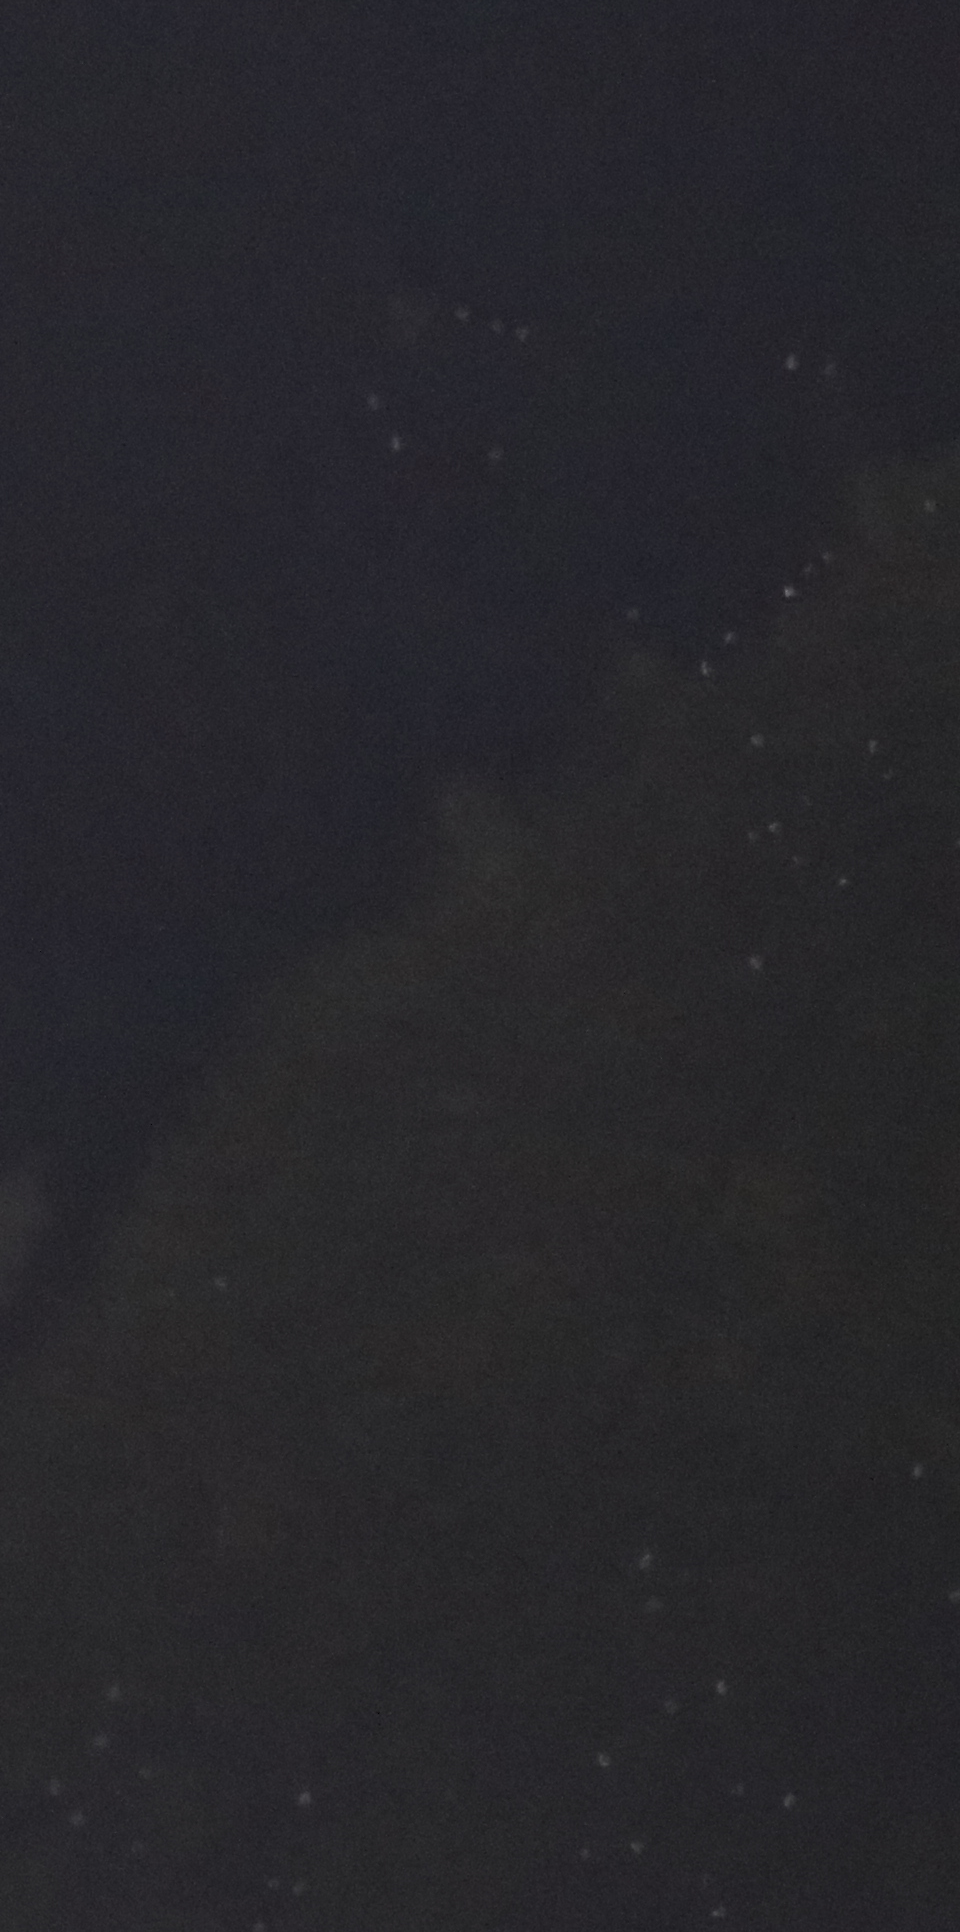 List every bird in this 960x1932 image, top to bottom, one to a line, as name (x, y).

brant (461, 325)
brant (488, 331)
brant (526, 336)
brant (779, 359)
brant (831, 377)
brant (374, 396)
brant (393, 436)
brant (503, 452)
brant (936, 507)
brant (829, 558)
brant (811, 568)
brant (782, 593)
brant (633, 614)
brant (730, 643)
brant (701, 670)
brant (766, 738)
brant (871, 748)
brant (892, 768)
brant (809, 800)
brant (777, 825)
brant (748, 835)
brant (798, 860)
brant (855, 883)
brant (757, 949)
brant (238, 1283)
brant (918, 1467)
brant (644, 1560)
brant (652, 1605)
brant (718, 1687)
brant (116, 1693)
brant (678, 1708)
brant (114, 1736)
brant (604, 1773)
brant (152, 1776)
brant (62, 1777)
brant (301, 1794)
brant (742, 1799)
brant (776, 1802)
brant (73, 1823)
brant (133, 1836)
brant (643, 1842)
brant (589, 1843)
brant (274, 1881)
brant (709, 1885)
brant (300, 1897)
brant (715, 1903)
brant (256, 1931)